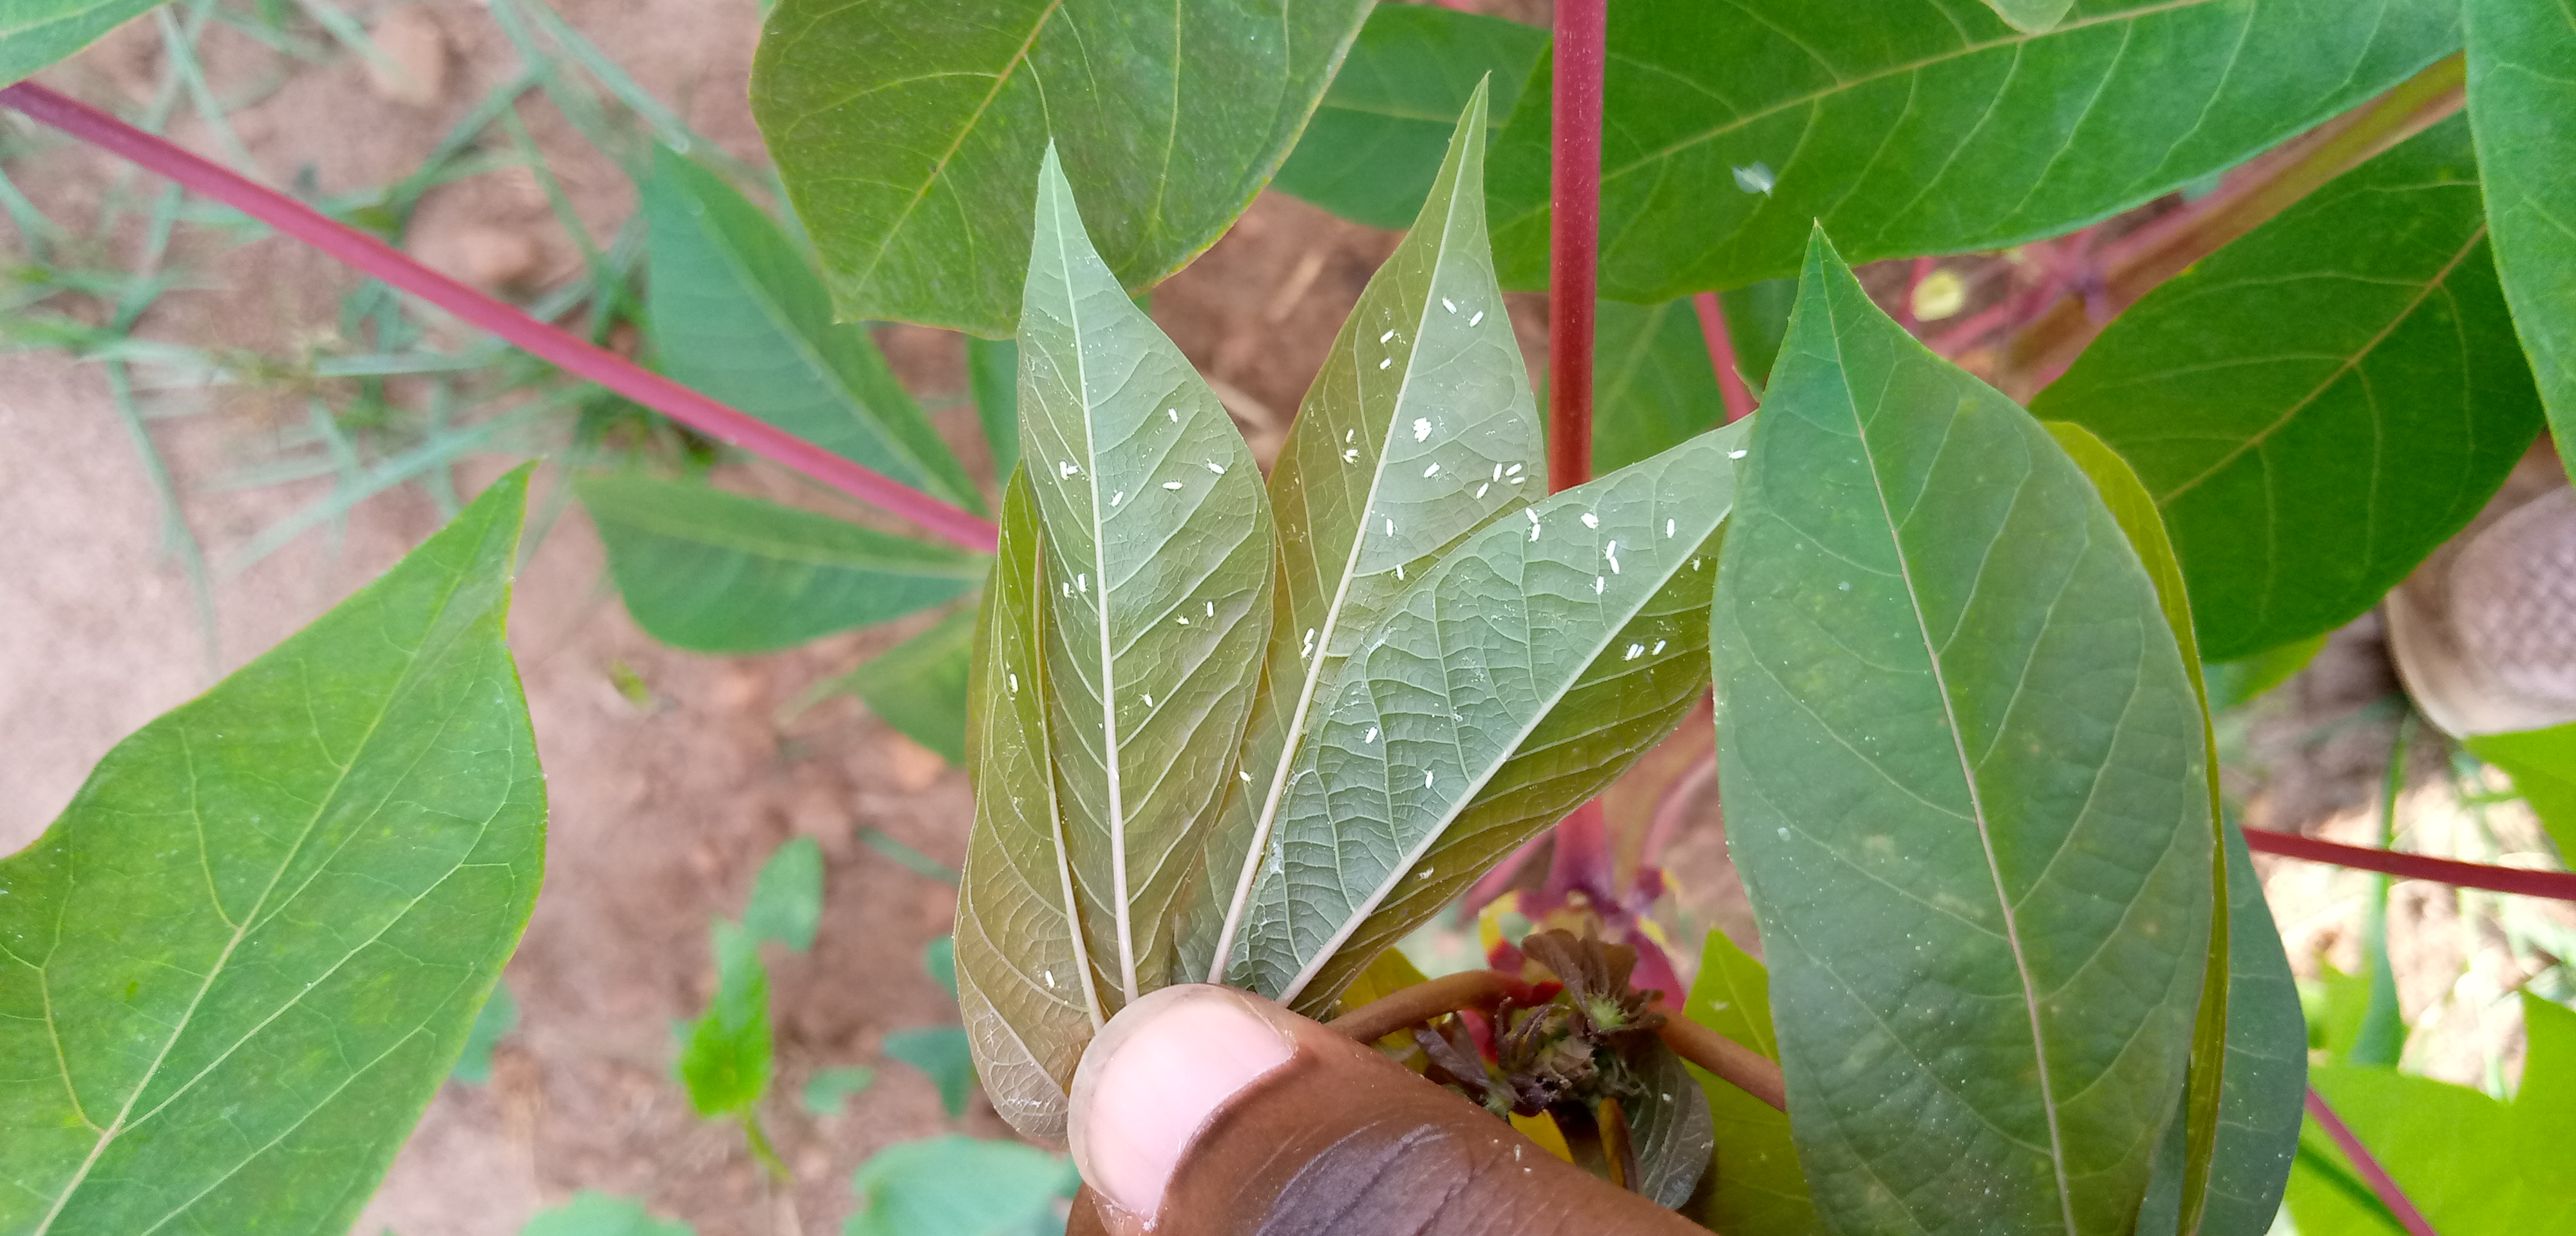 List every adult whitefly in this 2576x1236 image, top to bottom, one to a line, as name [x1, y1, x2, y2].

whitefly [1730, 156, 1778, 200]
whitefly [1439, 293, 1461, 315]
whitefly [1466, 307, 1488, 328]
whitefly [1377, 327, 1395, 344]
whitefly [1376, 356, 1395, 371]
whitefly [1166, 406, 1181, 424]
whitefly [1413, 416, 1428, 426]
whitefly [1342, 426, 1357, 446]
whitefly [1418, 426, 1434, 444]
whitefly [1415, 427, 1426, 442]
whitefly [1725, 447, 1750, 462]
whitefly [1345, 447, 1361, 457]
whitefly [1341, 454, 1355, 466]
whitefly [1057, 458, 1068, 482]
whitefly [1205, 458, 1228, 476]
whitefly [1423, 458, 1441, 481]
whitefly [1490, 460, 1505, 485]
whitefly [1504, 460, 1524, 480]
whitefly [1066, 464, 1080, 478]
whitefly [1509, 474, 1528, 487]
whitefly [1159, 478, 1184, 493]
whitefly [1473, 481, 1492, 503]
whitefly [1107, 489, 1127, 509]
whitefly [1522, 505, 1540, 524]
whitefly [1584, 512, 1600, 523]
whitefly [1580, 514, 1596, 530]
whitefly [1664, 514, 1676, 543]
whitefly [1384, 516, 1396, 540]
whitefly [1528, 524, 1543, 543]
whitefly [1603, 538, 1617, 558]
whitefly [1608, 555, 1622, 577]
whitefly [1689, 556, 1704, 575]
whitefly [1393, 559, 1408, 583]
whitefly [1076, 570, 1090, 596]
whitefly [1594, 574, 1607, 597]
whitefly [1059, 579, 1073, 602]
whitefly [1204, 599, 1217, 621]
whitefly [1173, 612, 1191, 630]
whitefly [1302, 625, 1316, 646]
whitefly [1650, 638, 1669, 658]
whitefly [1624, 641, 1639, 662]
whitefly [1299, 641, 1313, 662]
whitefly [1634, 644, 1645, 659]
whitefly [1007, 671, 1025, 695]
whitefly [1138, 689, 1159, 710]
whitefly [1361, 724, 1384, 747]
whitefly [1421, 766, 1438, 792]
whitefly [1235, 768, 1256, 787]
whitefly [1417, 863, 1435, 883]
whitefly [1043, 966, 1059, 991]
whitefly [1659, 1088, 1676, 1107]